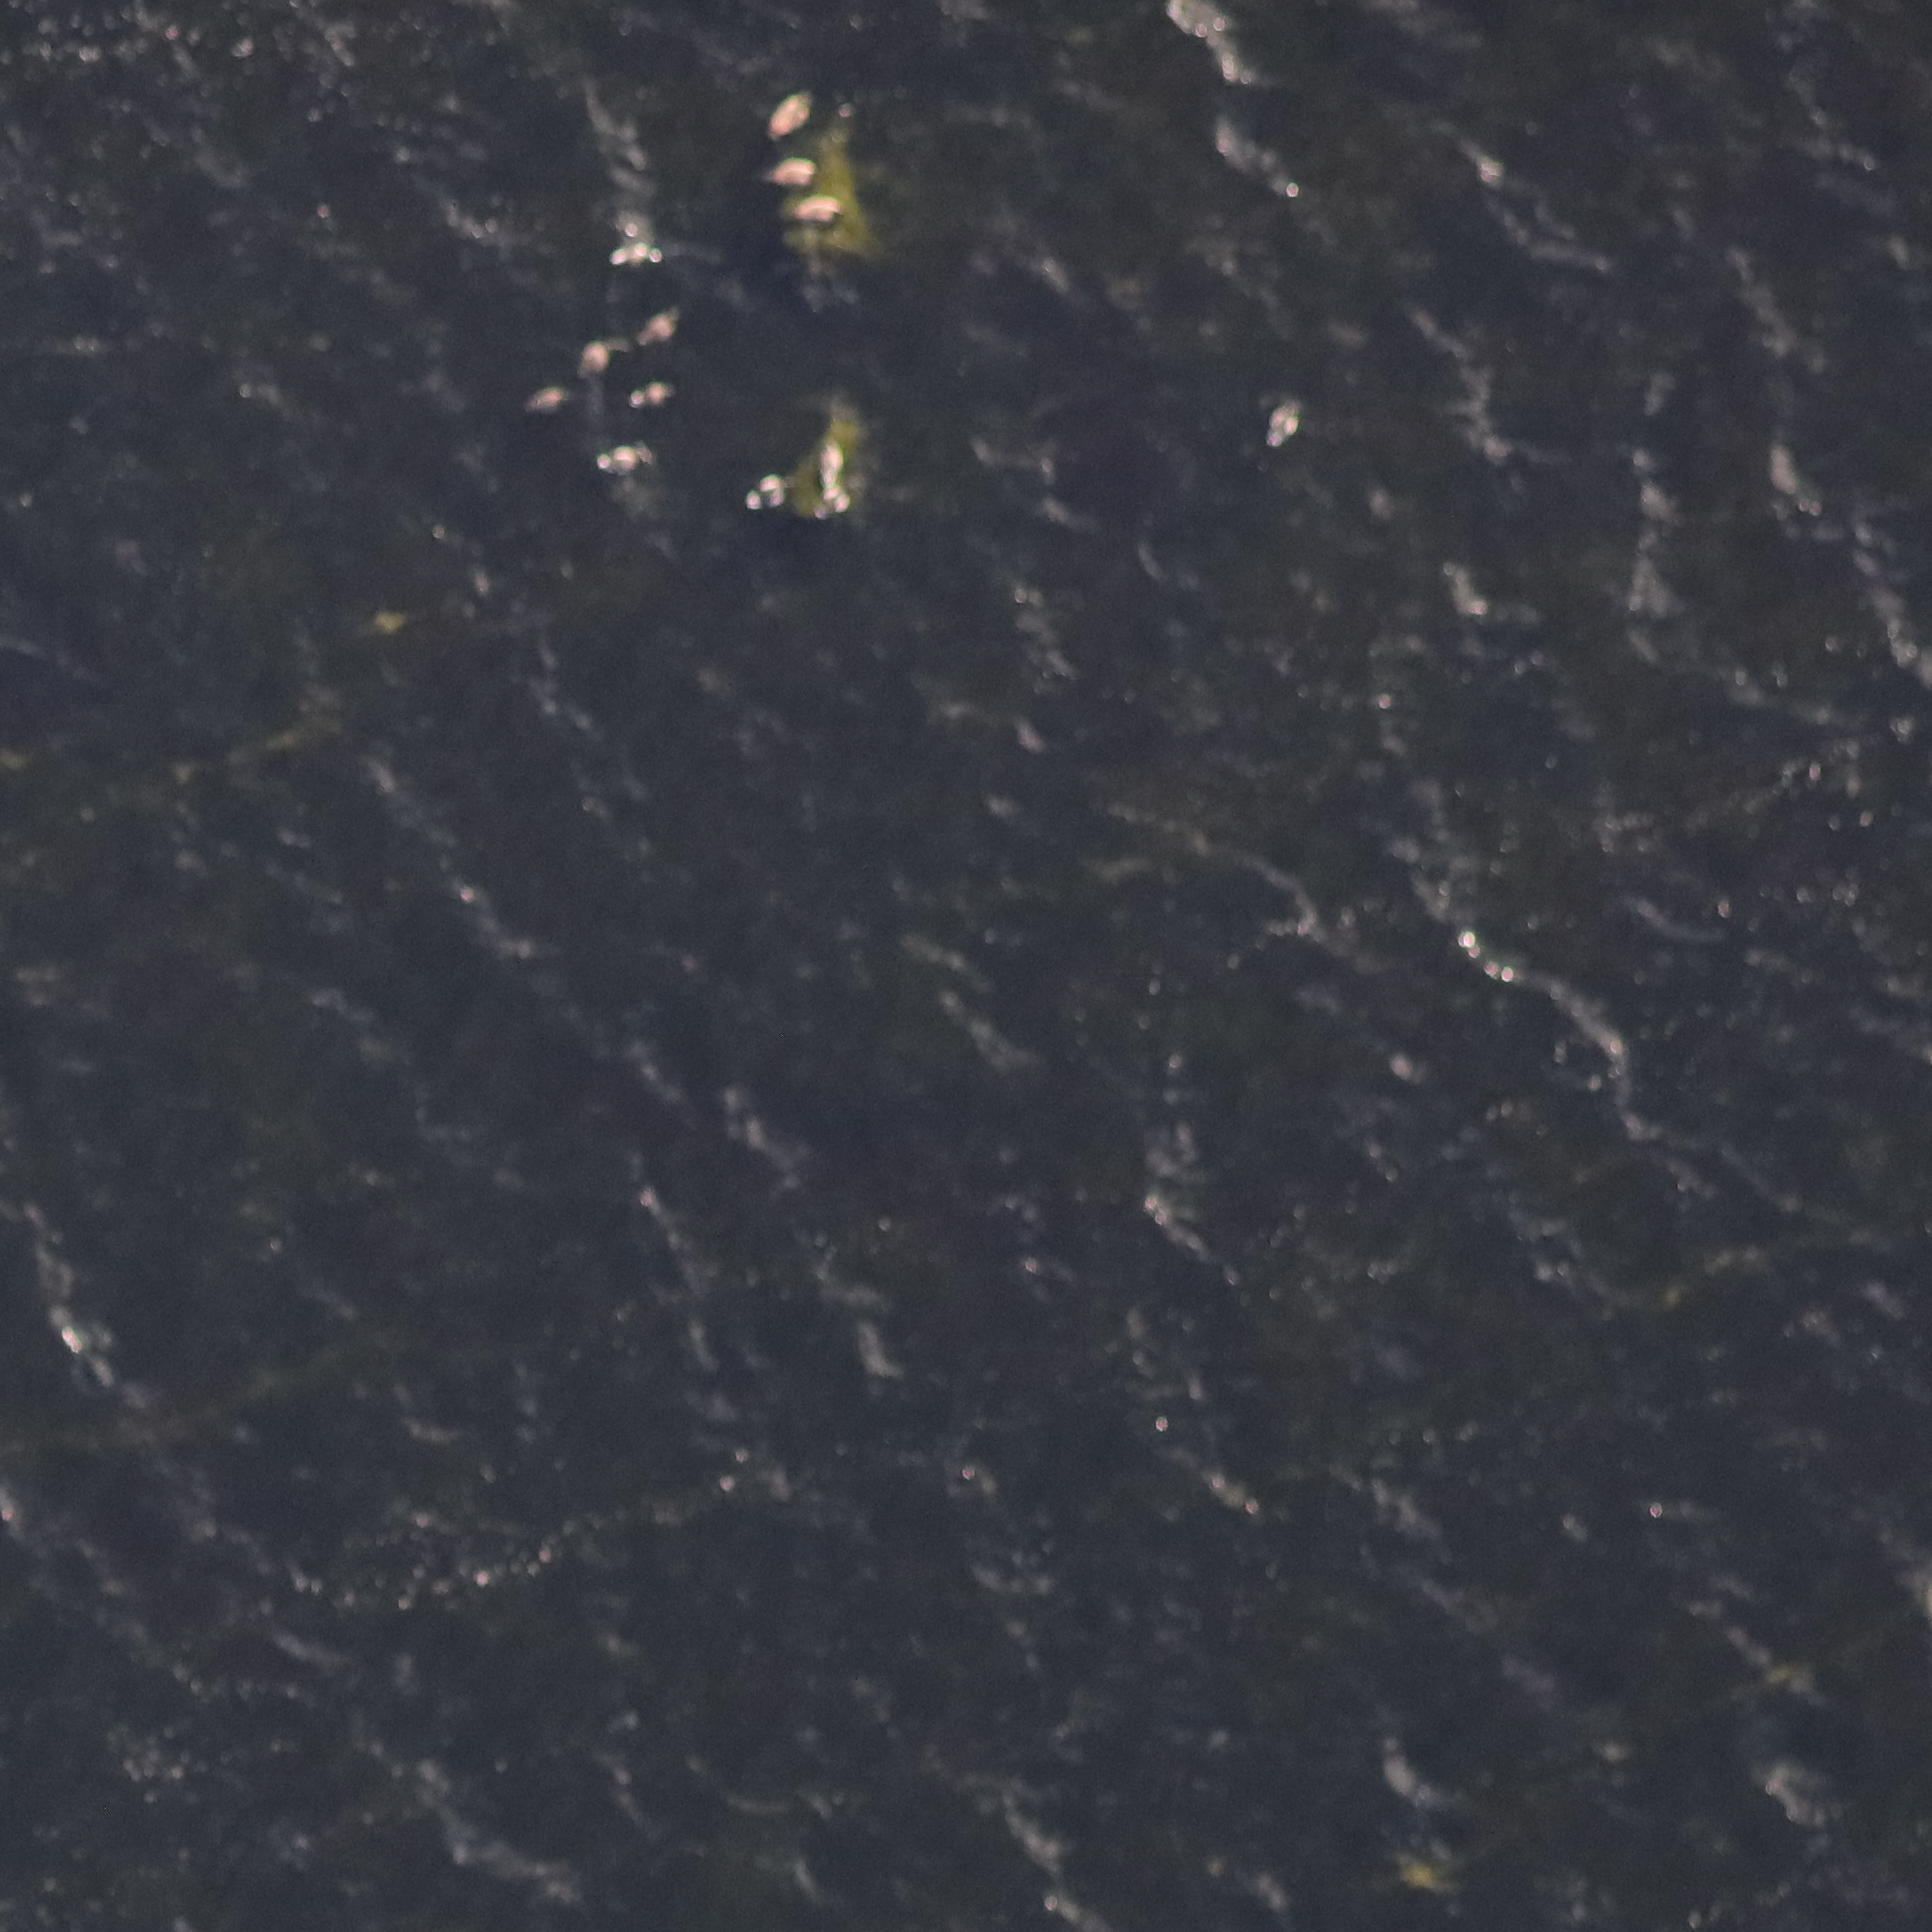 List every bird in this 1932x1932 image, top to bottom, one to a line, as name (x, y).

Canada goose (791, 119)
Canada goose (799, 178)
Canada goose (817, 207)
brant (656, 323)
brant (601, 355)
brant (656, 397)
brant (546, 402)
brant (1289, 421)
brant (620, 461)
brant (833, 466)
brant (764, 494)
brant (832, 499)